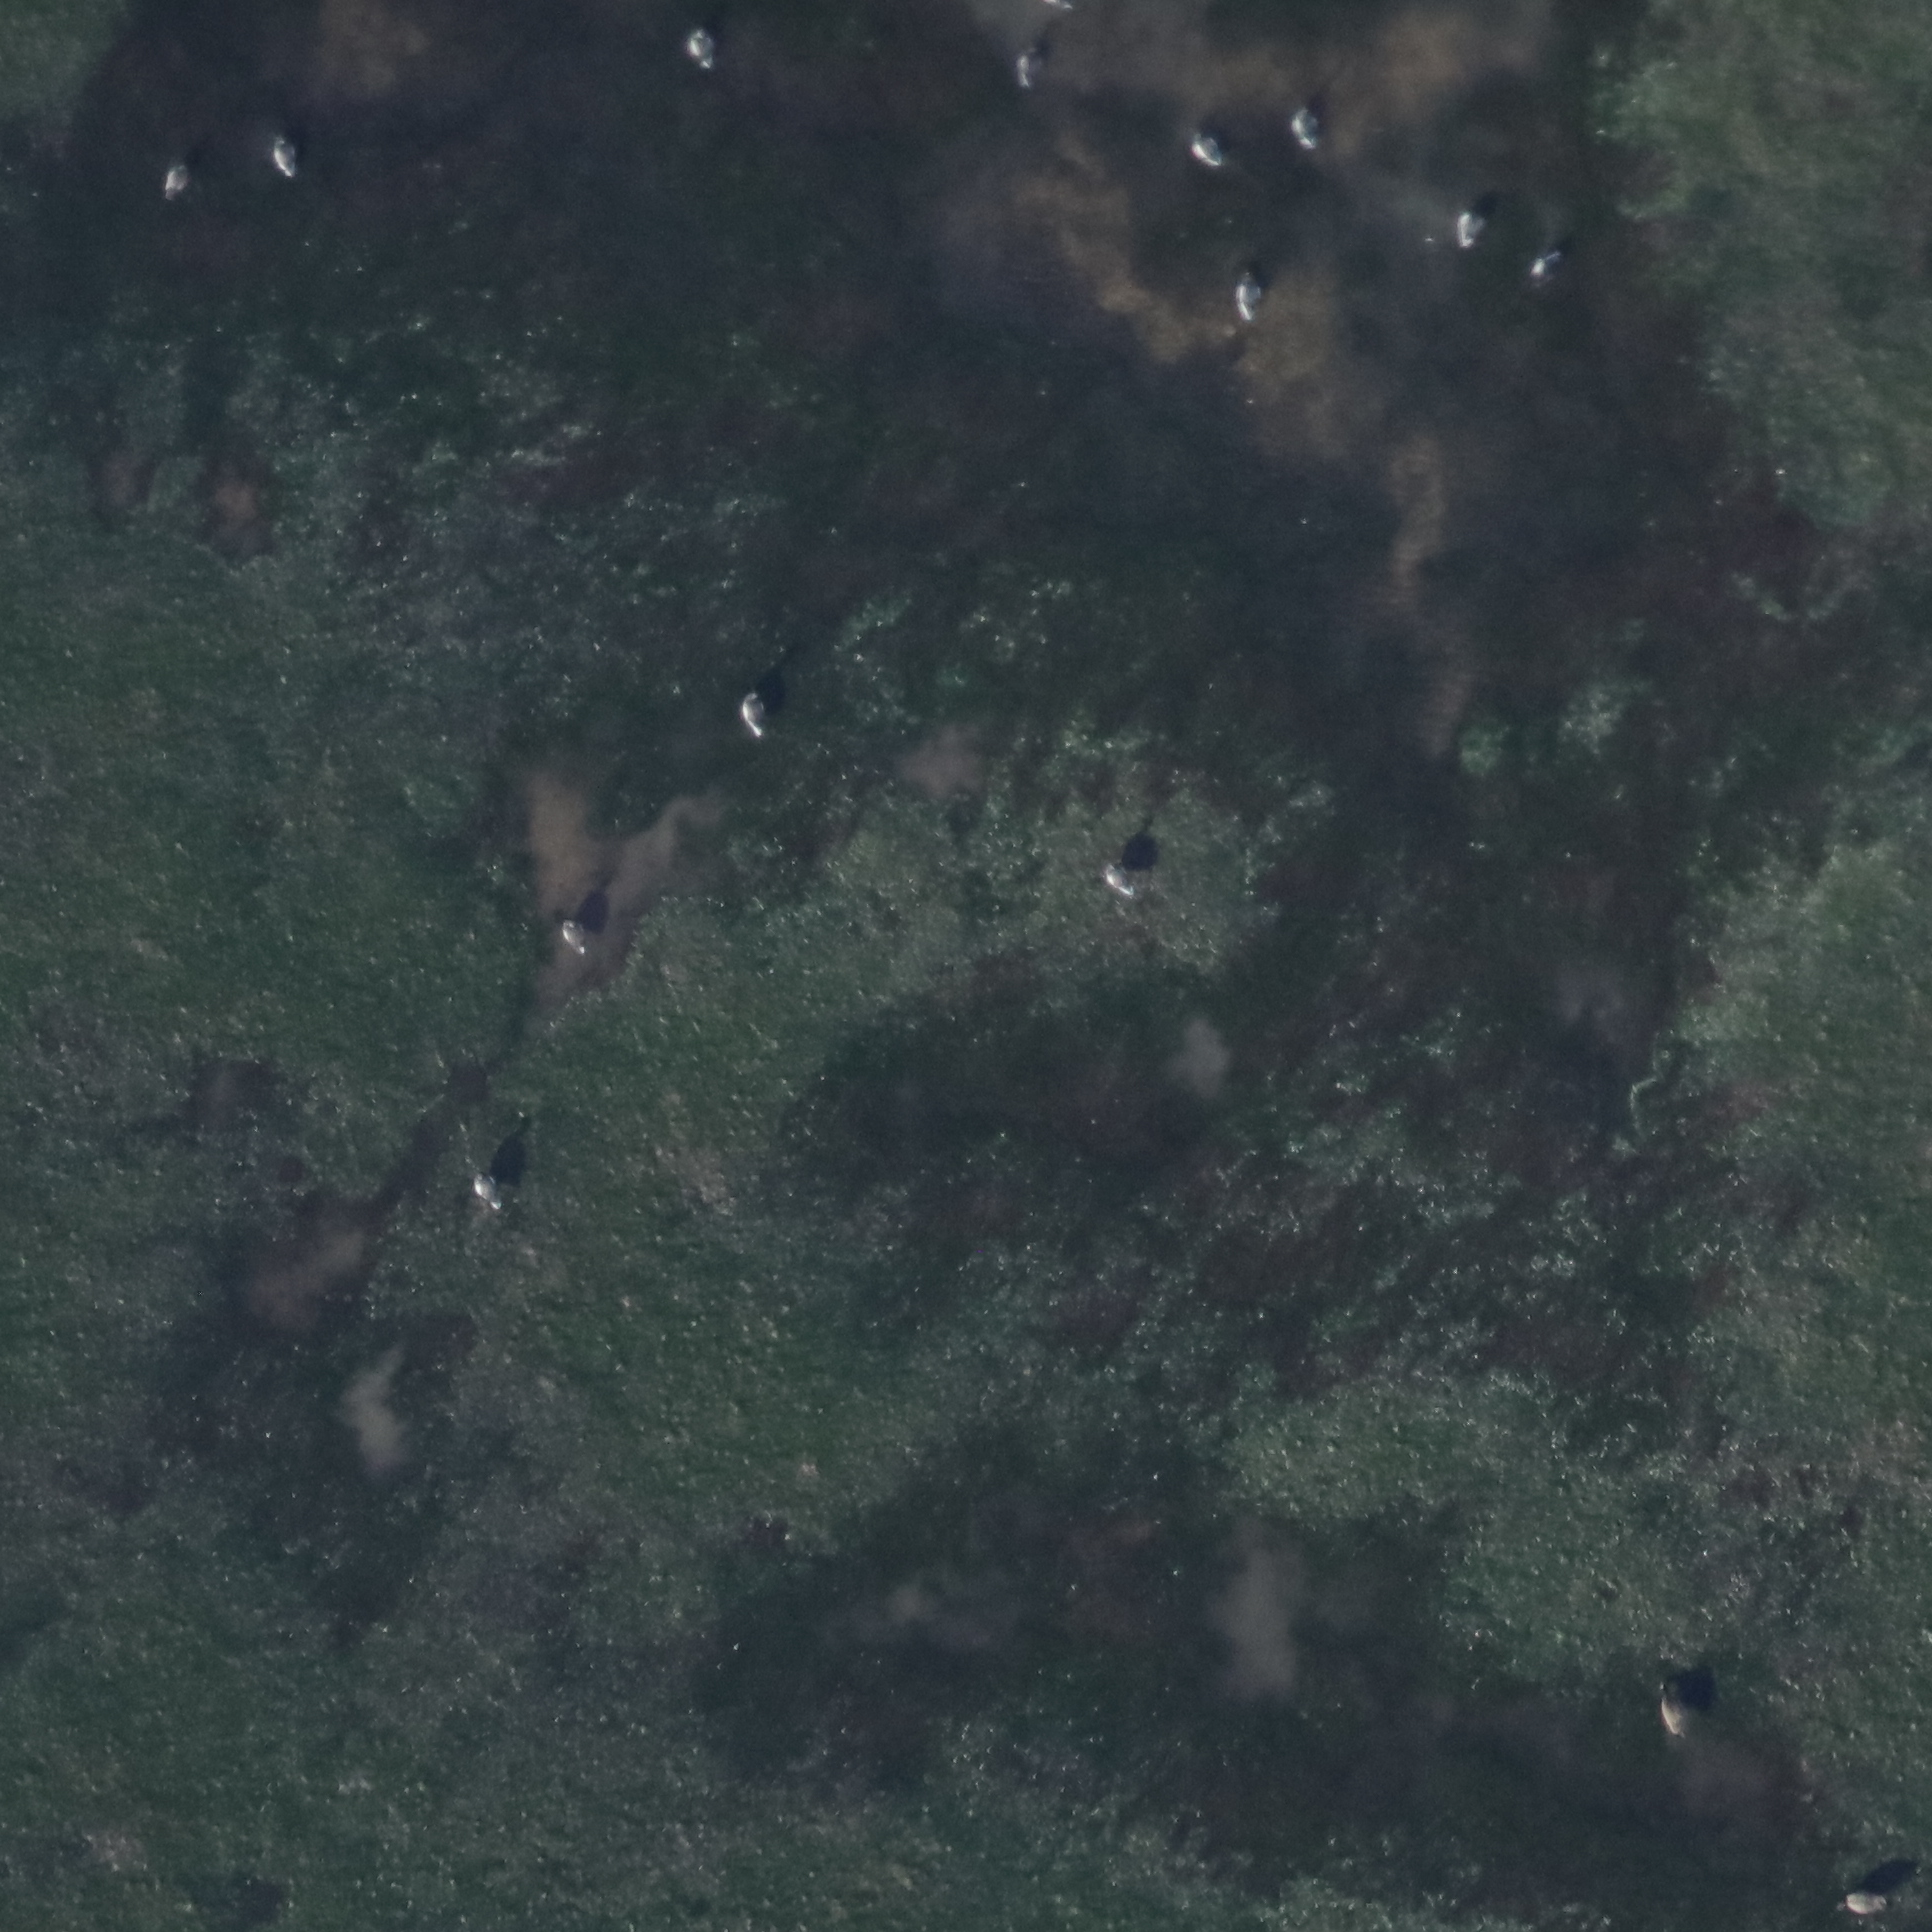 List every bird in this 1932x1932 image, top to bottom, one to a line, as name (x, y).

brant (706, 50)
brant (1031, 69)
brant (1307, 129)
brant (1210, 150)
brant (284, 156)
brant (178, 180)
brant (1472, 228)
brant (1545, 268)
brant (1251, 295)
brant (753, 711)
brant (1121, 878)
brant (574, 935)
brant (488, 1188)
Canada goose (1676, 1717)
Canada goose (1866, 1905)